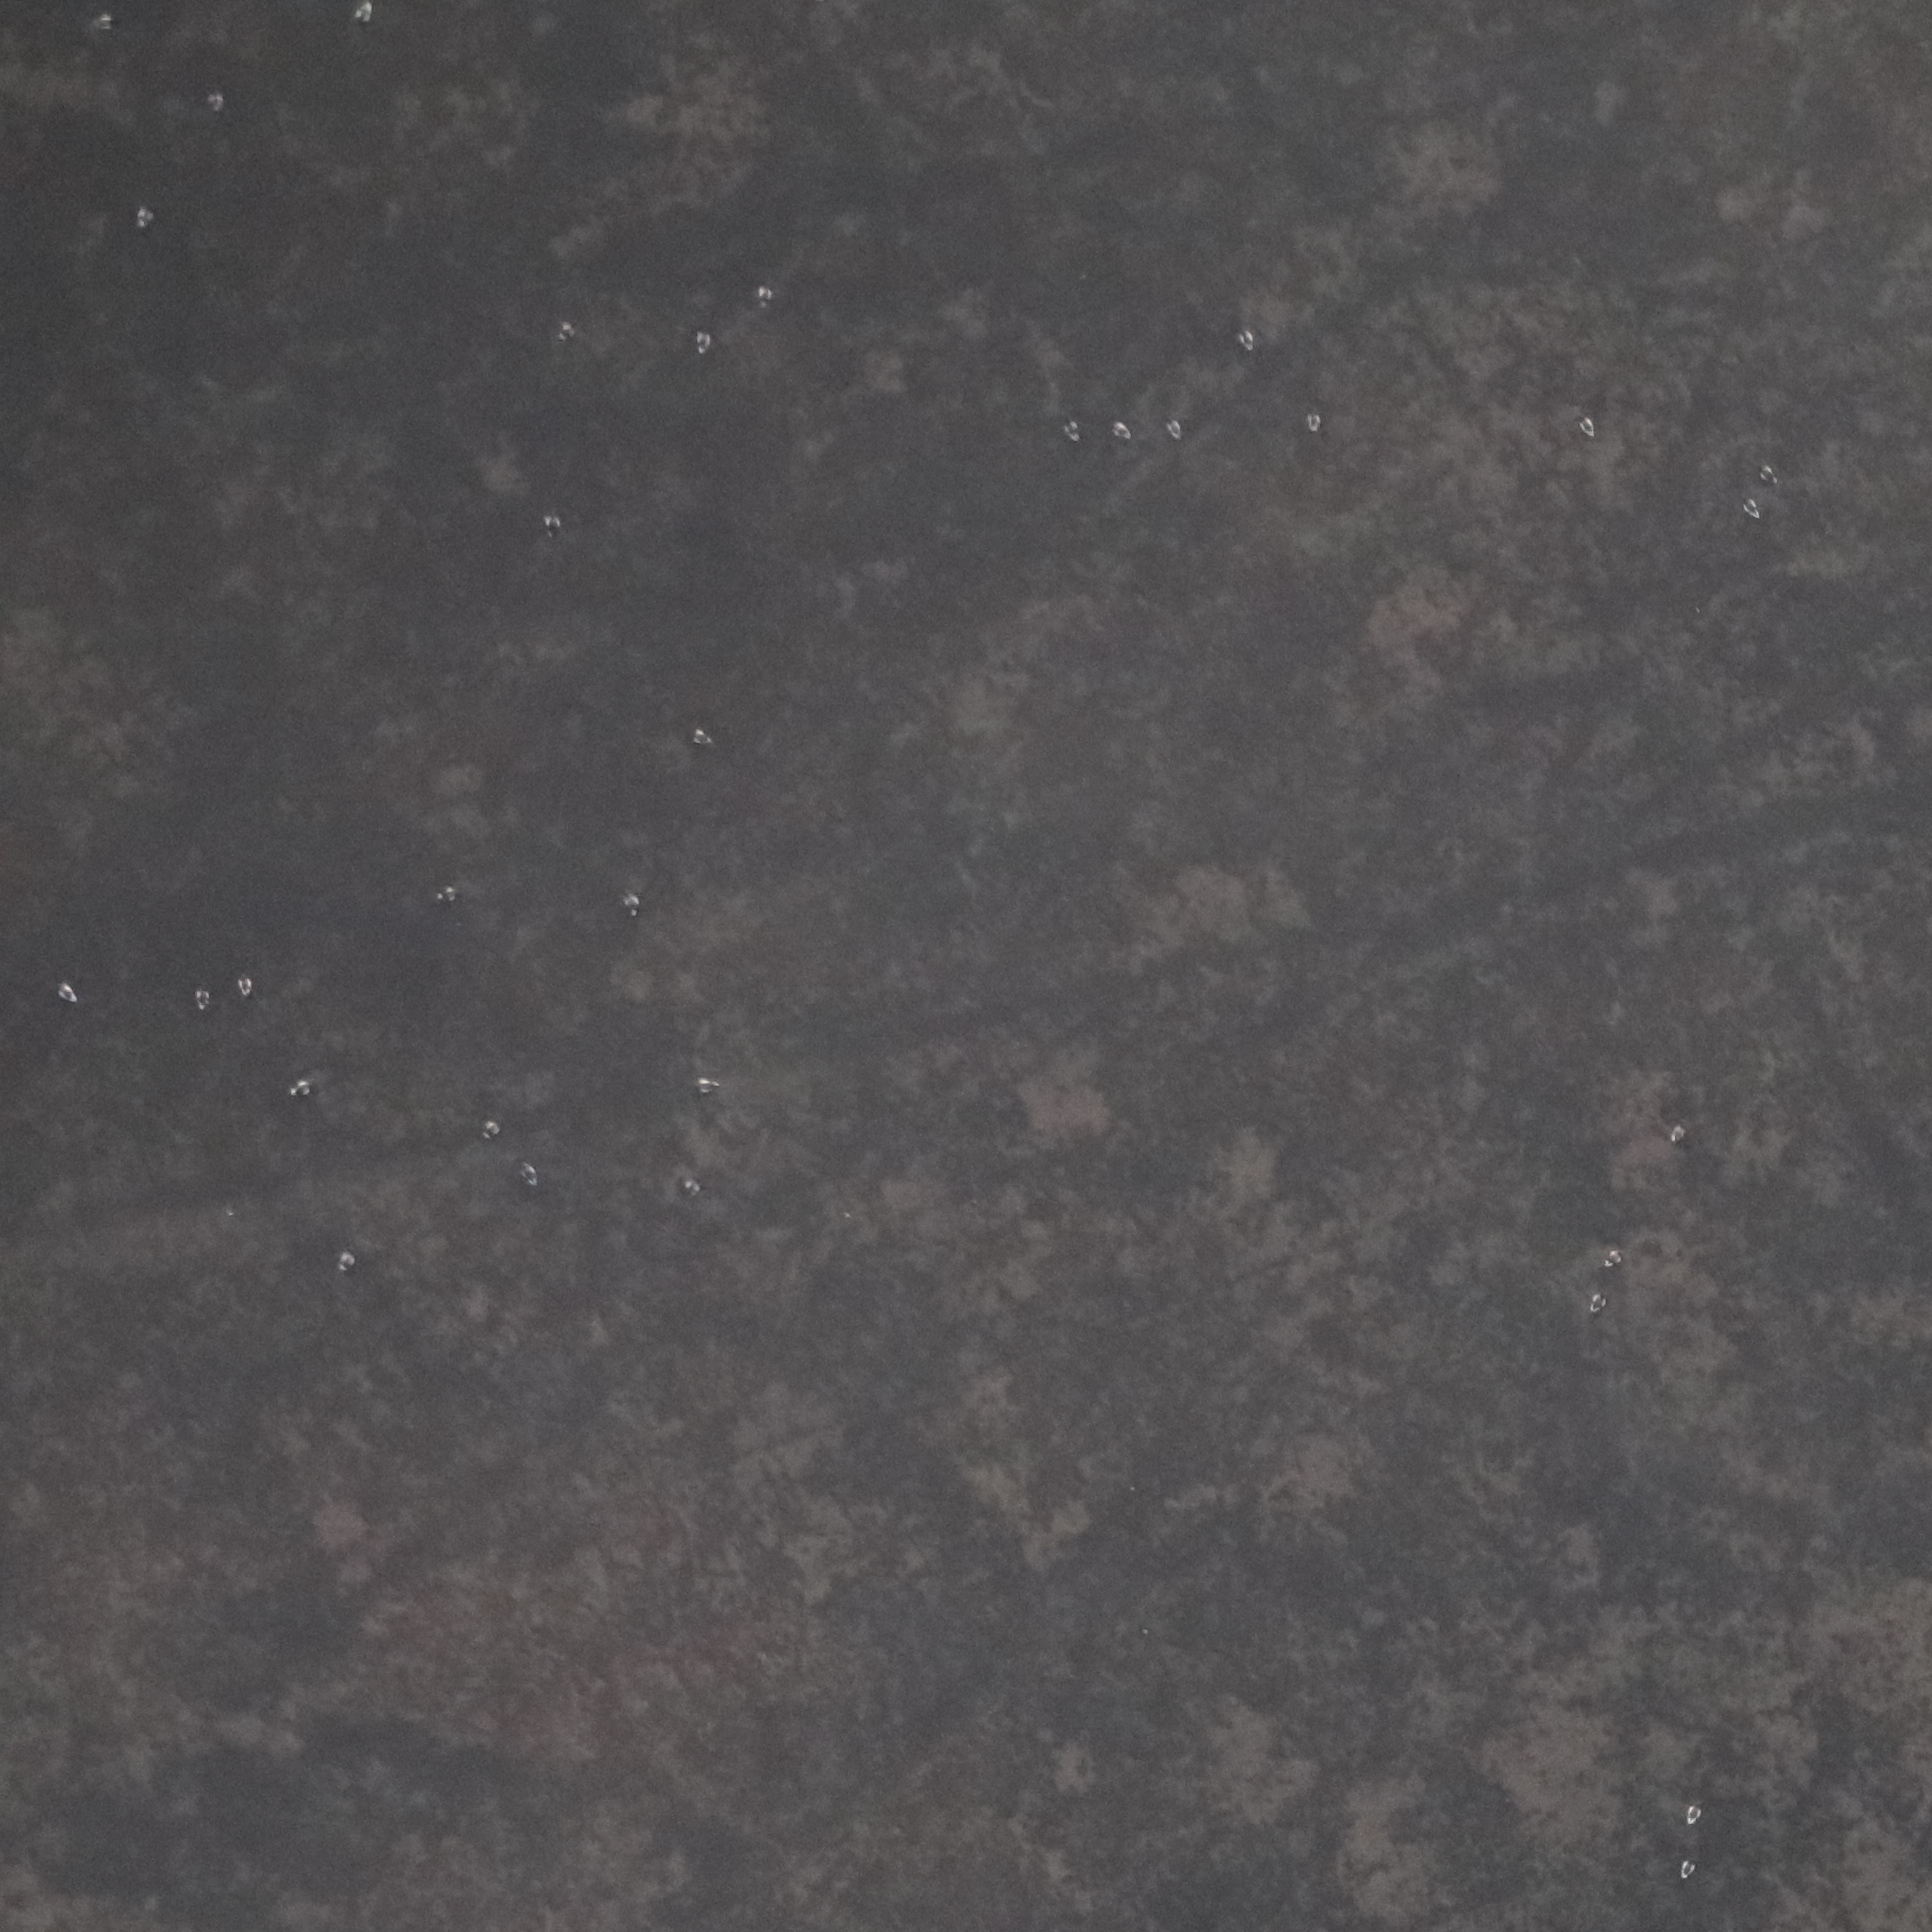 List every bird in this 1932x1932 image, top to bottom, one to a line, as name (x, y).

brant (365, 10)
brant (108, 21)
brant (216, 96)
brant (140, 214)
brant (764, 297)
brant (564, 332)
brant (698, 339)
brant (1247, 341)
brant (1315, 420)
brant (1587, 422)
brant (1173, 424)
brant (1067, 425)
brant (1126, 432)
brant (1765, 474)
brant (1749, 506)
brant (551, 520)
brant (702, 736)
brant (445, 893)
brant (629, 909)
brant (244, 985)
brant (63, 988)
brant (201, 997)
brant (303, 1083)
brant (715, 1098)
brant (488, 1123)
brant (1686, 1128)
brant (525, 1172)
brant (699, 1182)
brant (1613, 1249)
brant (334, 1255)
brant (1604, 1287)
brant (1693, 1818)
brant (1689, 1862)